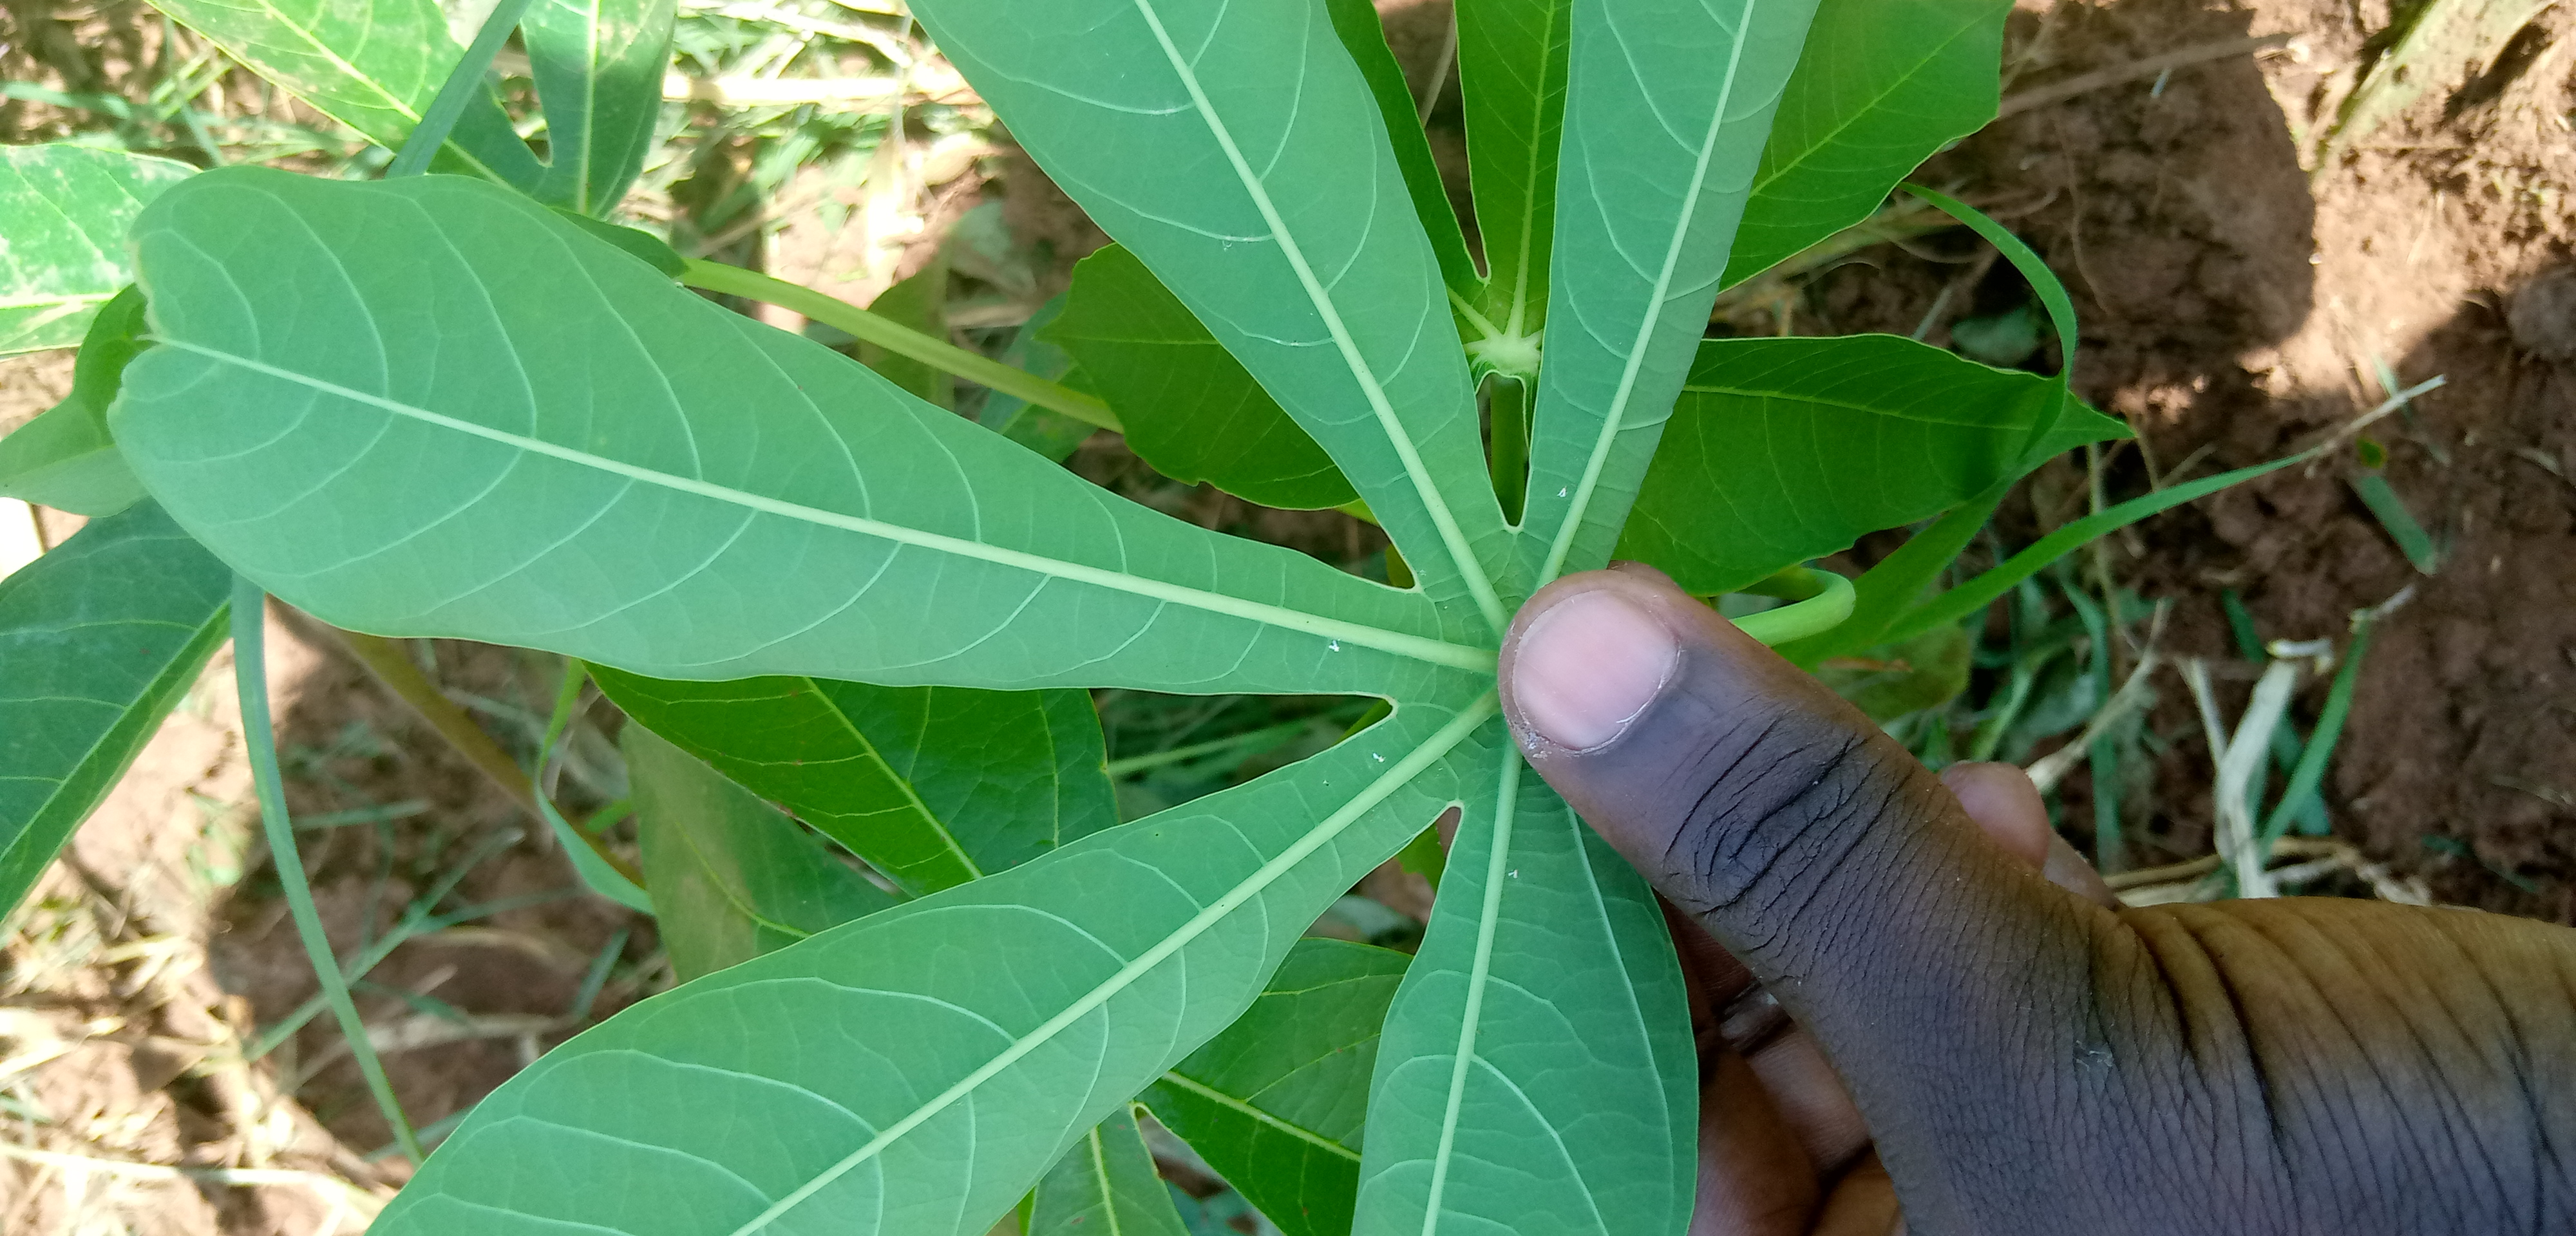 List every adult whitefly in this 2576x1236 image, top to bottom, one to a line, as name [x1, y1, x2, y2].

whitefly [672, 280, 685, 289]
whitefly [1555, 484, 1568, 500]
whitefly [1327, 639, 1342, 653]
whitefly [1371, 750, 1386, 764]
whitefly [1506, 868, 1519, 881]